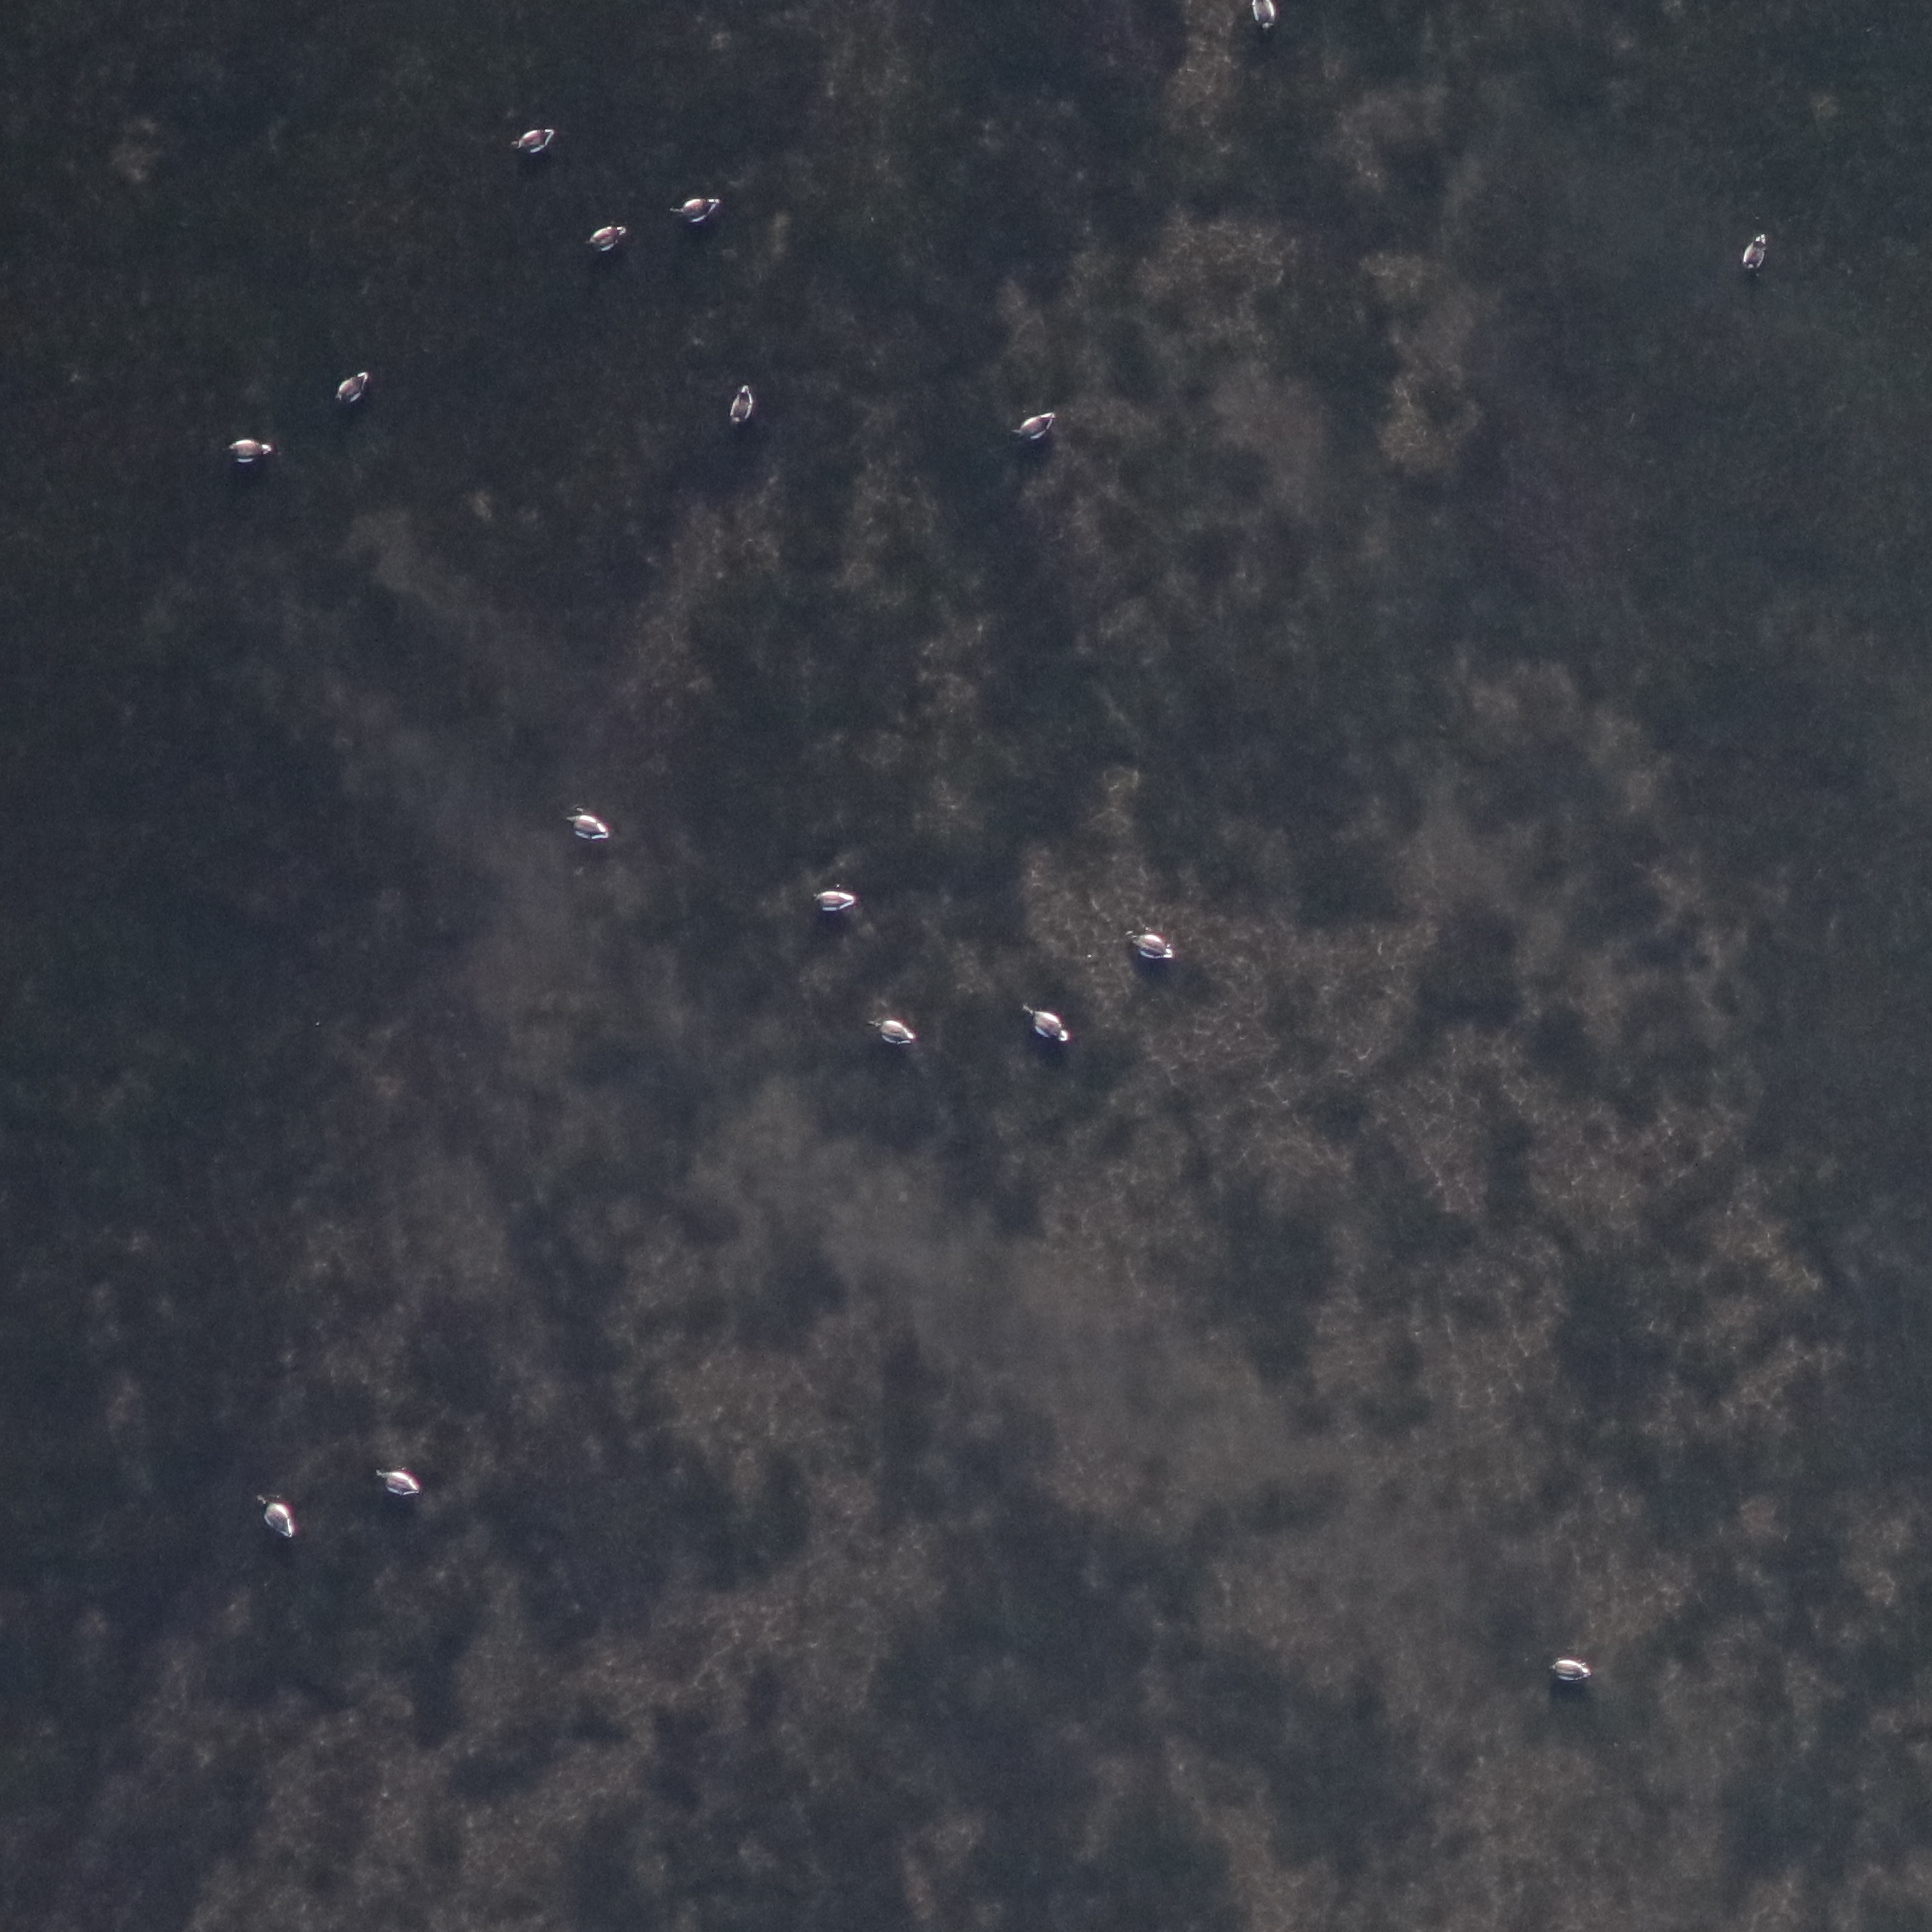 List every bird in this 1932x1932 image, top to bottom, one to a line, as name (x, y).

brant (1267, 12)
brant (532, 139)
brant (694, 208)
brant (605, 237)
brant (1754, 253)
brant (352, 386)
brant (740, 404)
brant (1034, 425)
brant (247, 449)
brant (586, 824)
brant (833, 897)
brant (1152, 944)
brant (1047, 1024)
brant (892, 1032)
brant (398, 1484)
brant (276, 1517)
brant (1570, 1670)